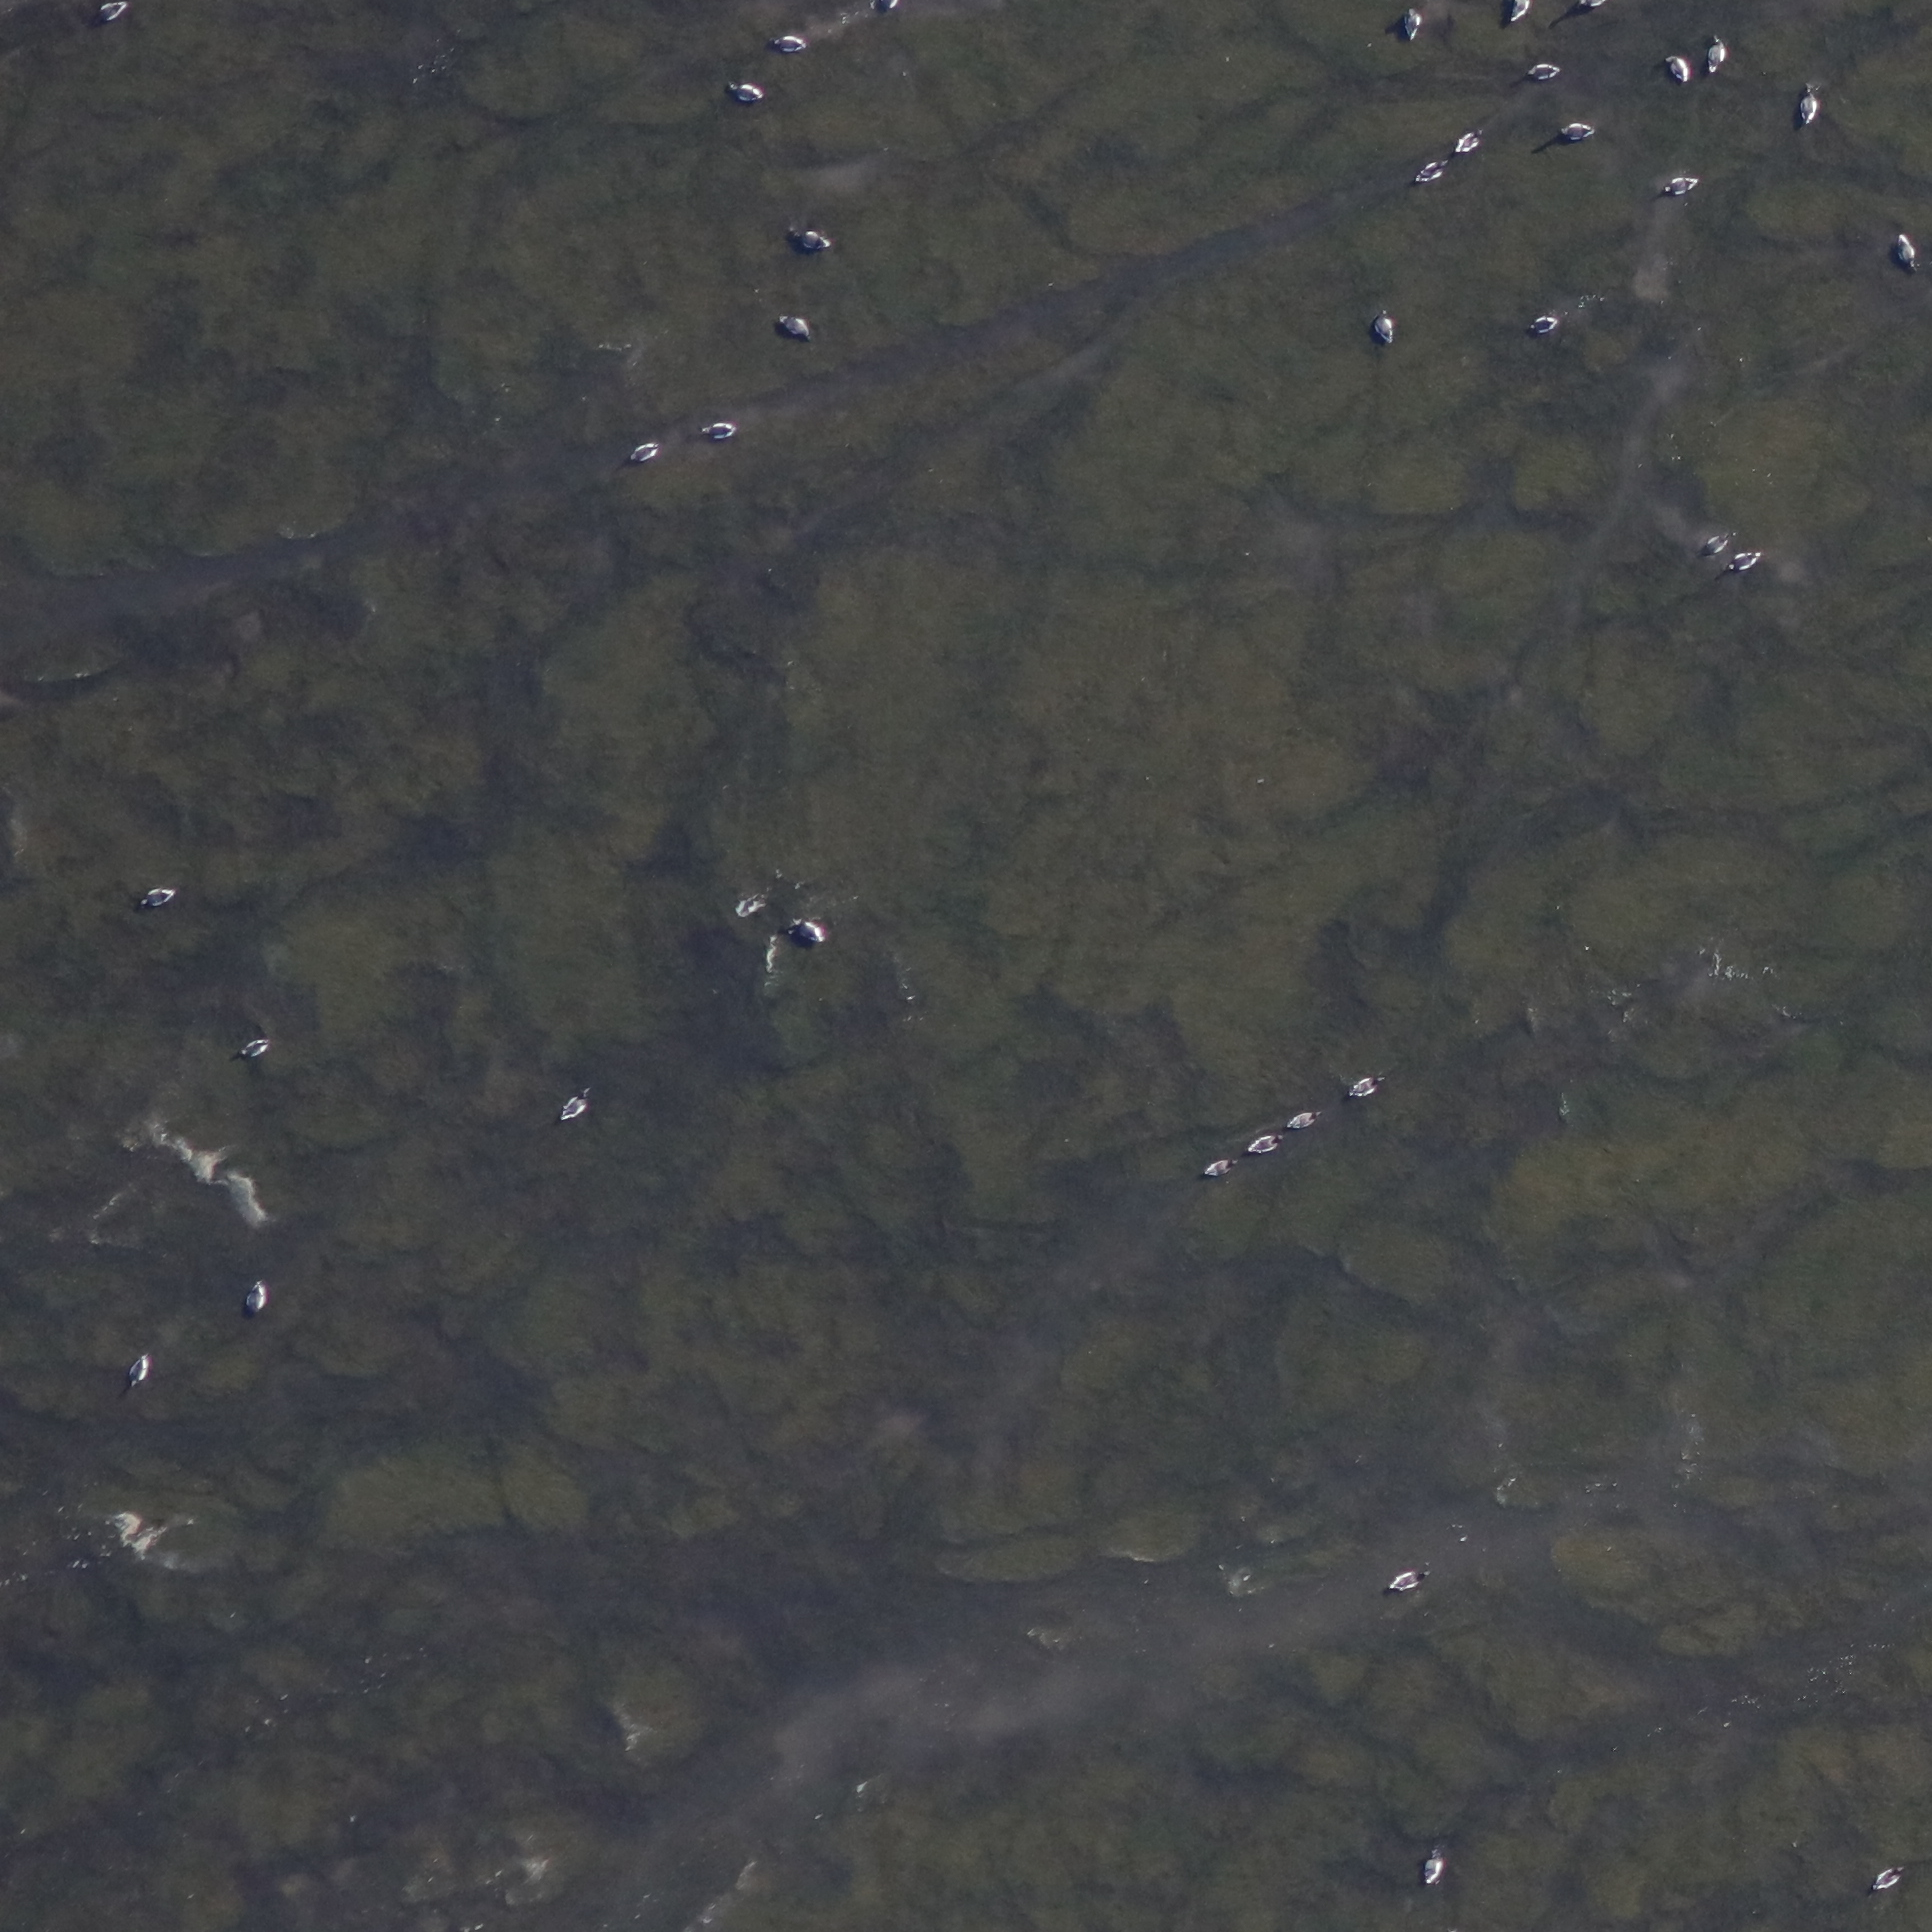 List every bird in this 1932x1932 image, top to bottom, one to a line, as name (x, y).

brant (1519, 6)
brant (112, 11)
brant (1412, 24)
brant (789, 44)
brant (1717, 60)
brant (1678, 68)
brant (1542, 71)
brant (746, 92)
brant (1810, 111)
brant (1576, 132)
brant (1467, 142)
brant (1429, 172)
brant (1680, 186)
brant (812, 241)
brant (1906, 252)
brant (797, 325)
brant (1542, 325)
brant (1383, 327)
brant (719, 431)
brant (644, 452)
brant (1716, 544)
brant (1743, 561)
brant (157, 897)
brant (811, 930)
brant (255, 1049)
brant (1364, 1086)
brant (574, 1107)
brant (1302, 1120)
brant (1264, 1143)
brant (1220, 1168)
brant (256, 1301)
brant (138, 1371)
brant (1406, 1581)
brant (1433, 1866)
brant (1888, 1880)